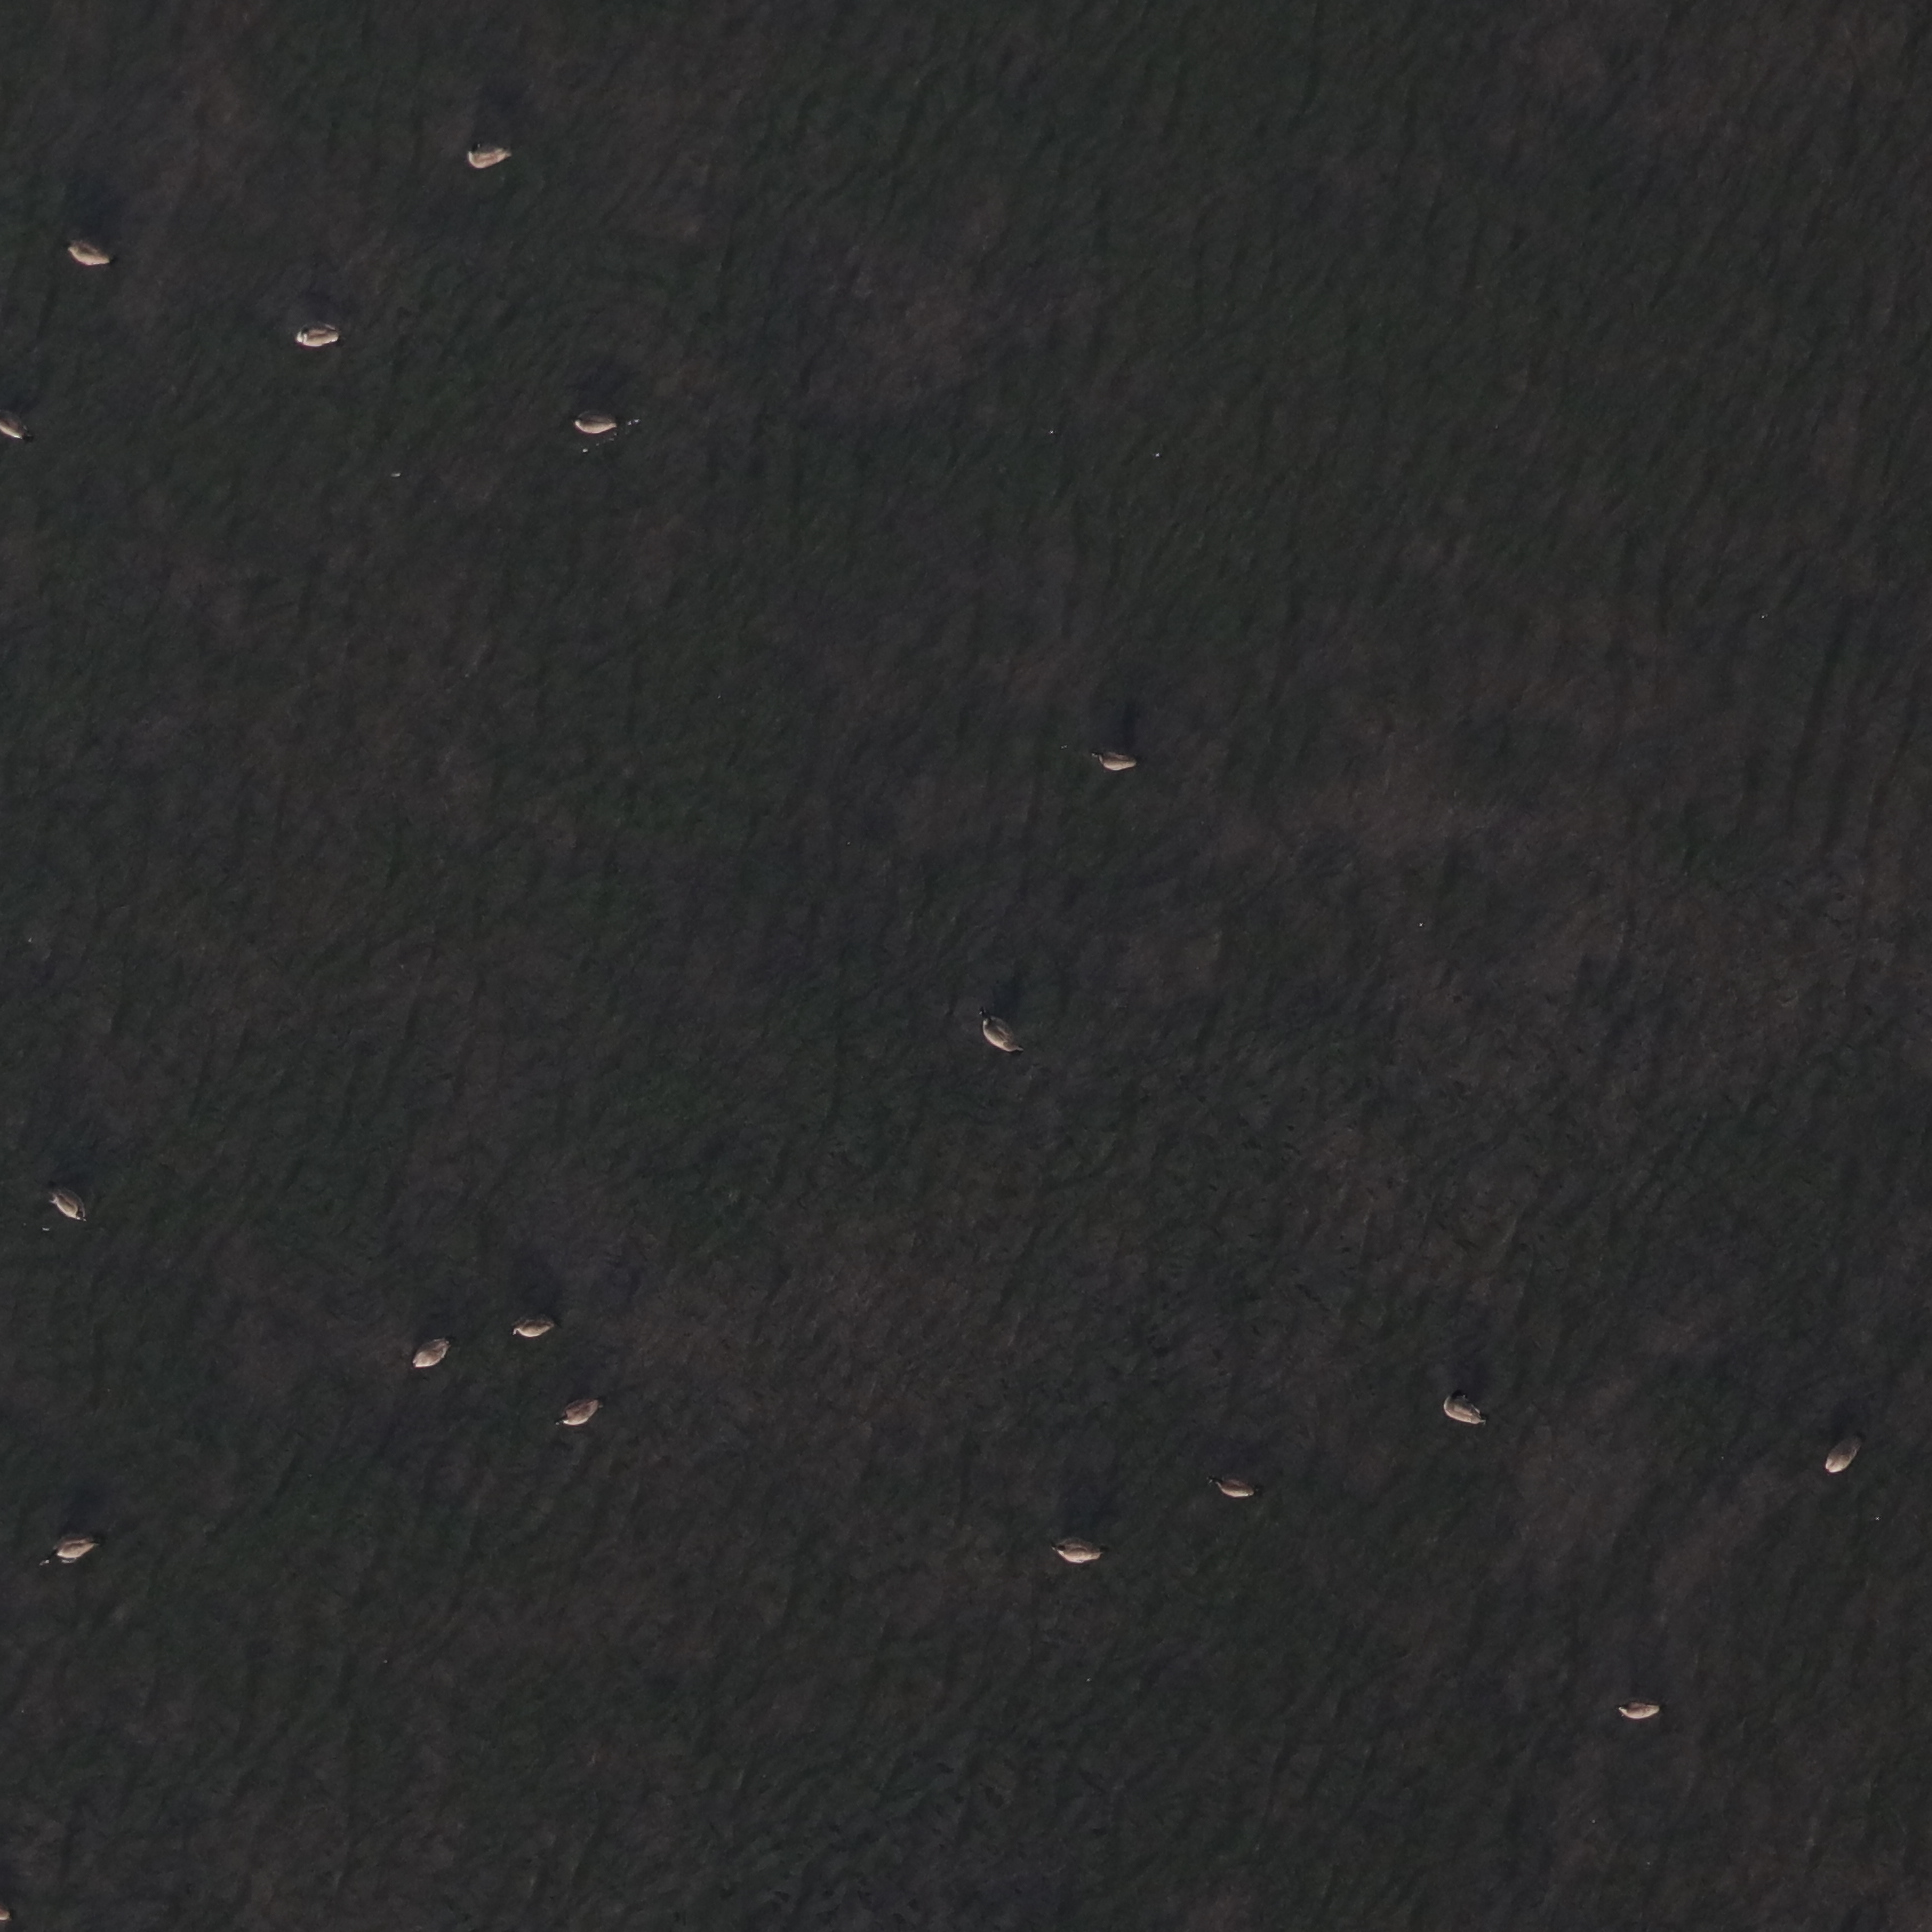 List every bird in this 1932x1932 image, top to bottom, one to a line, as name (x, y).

Canada goose (489, 155)
Canada goose (90, 253)
Canada goose (318, 336)
Canada goose (9, 423)
Canada goose (597, 424)
Canada goose (1116, 758)
Canada goose (1000, 1036)
Canada goose (68, 1204)
Canada goose (534, 1325)
Canada goose (429, 1354)
Canada goose (1464, 1410)
Canada goose (580, 1413)
Canada goose (1843, 1453)
Canada goose (1235, 1489)
Canada goose (75, 1547)
Canada goose (1079, 1551)
Canada goose (1639, 1708)